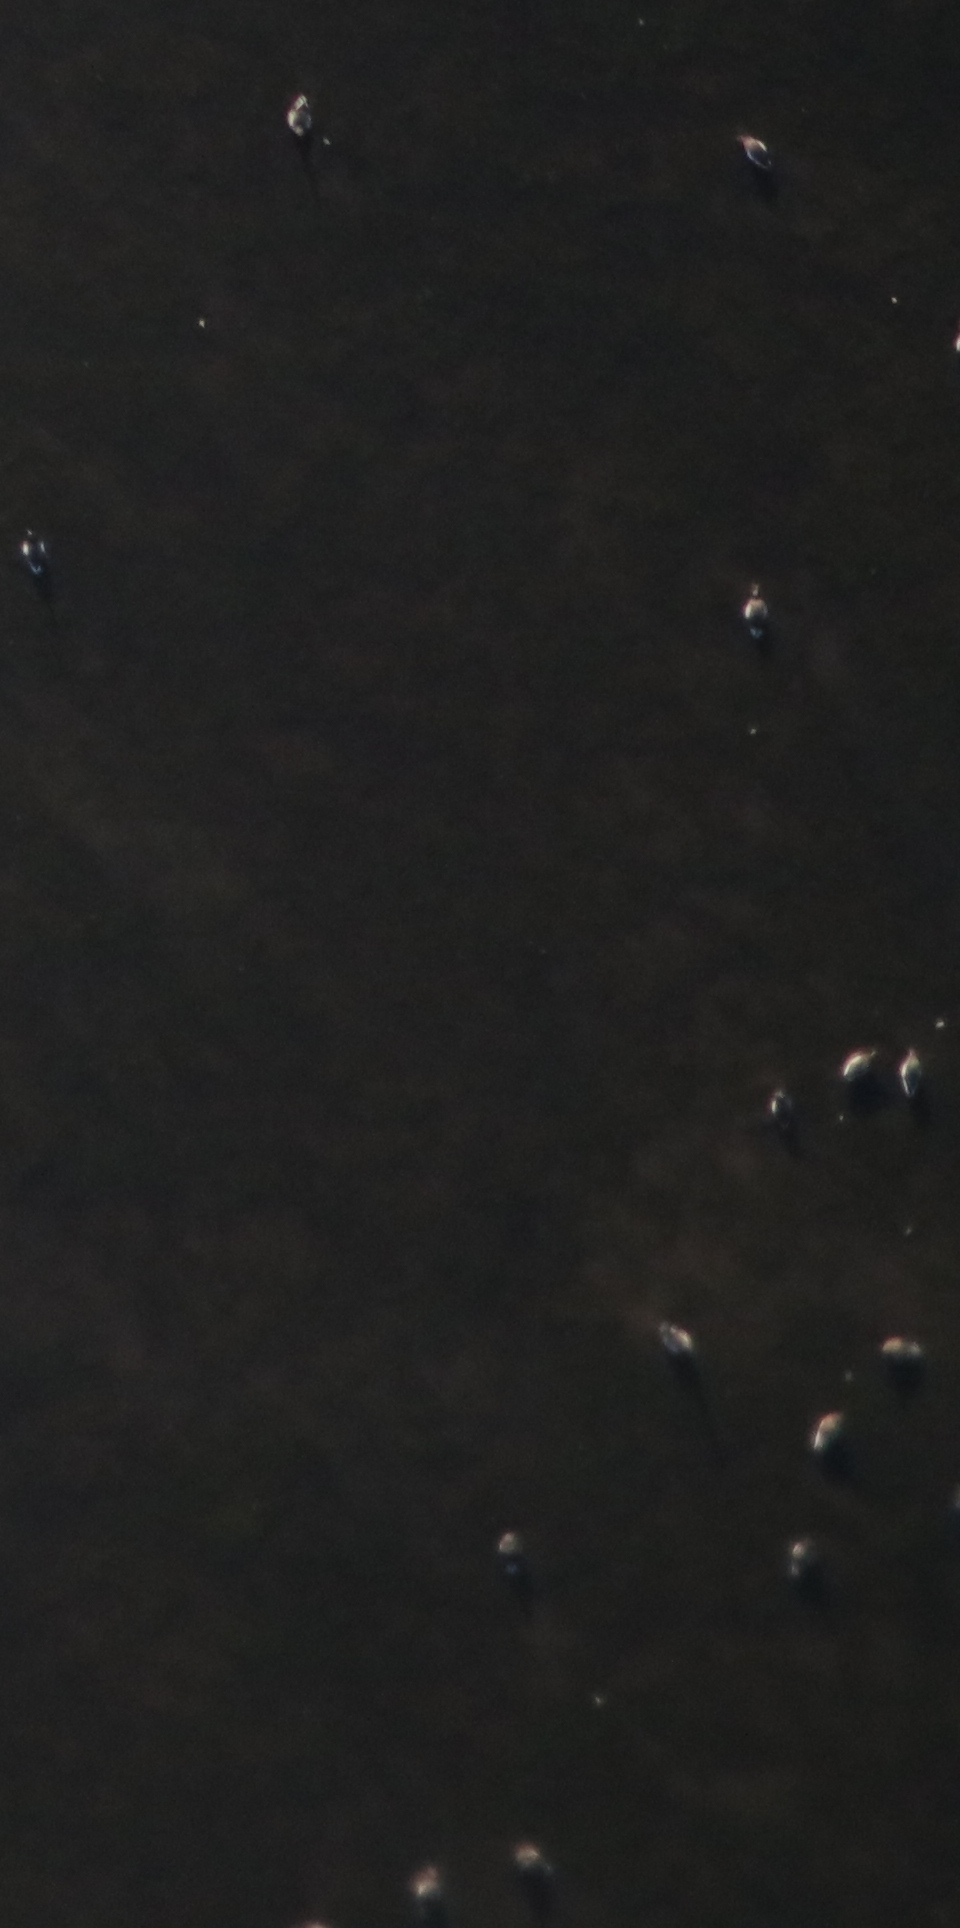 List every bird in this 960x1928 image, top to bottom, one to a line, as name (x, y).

brant (302, 118)
brant (756, 152)
brant (32, 551)
brant (756, 611)
brant (860, 1066)
brant (912, 1084)
brant (777, 1115)
brant (678, 1342)
brant (899, 1353)
brant (827, 1433)
brant (802, 1558)
brant (515, 1560)
brant (532, 1859)
brant (429, 1885)